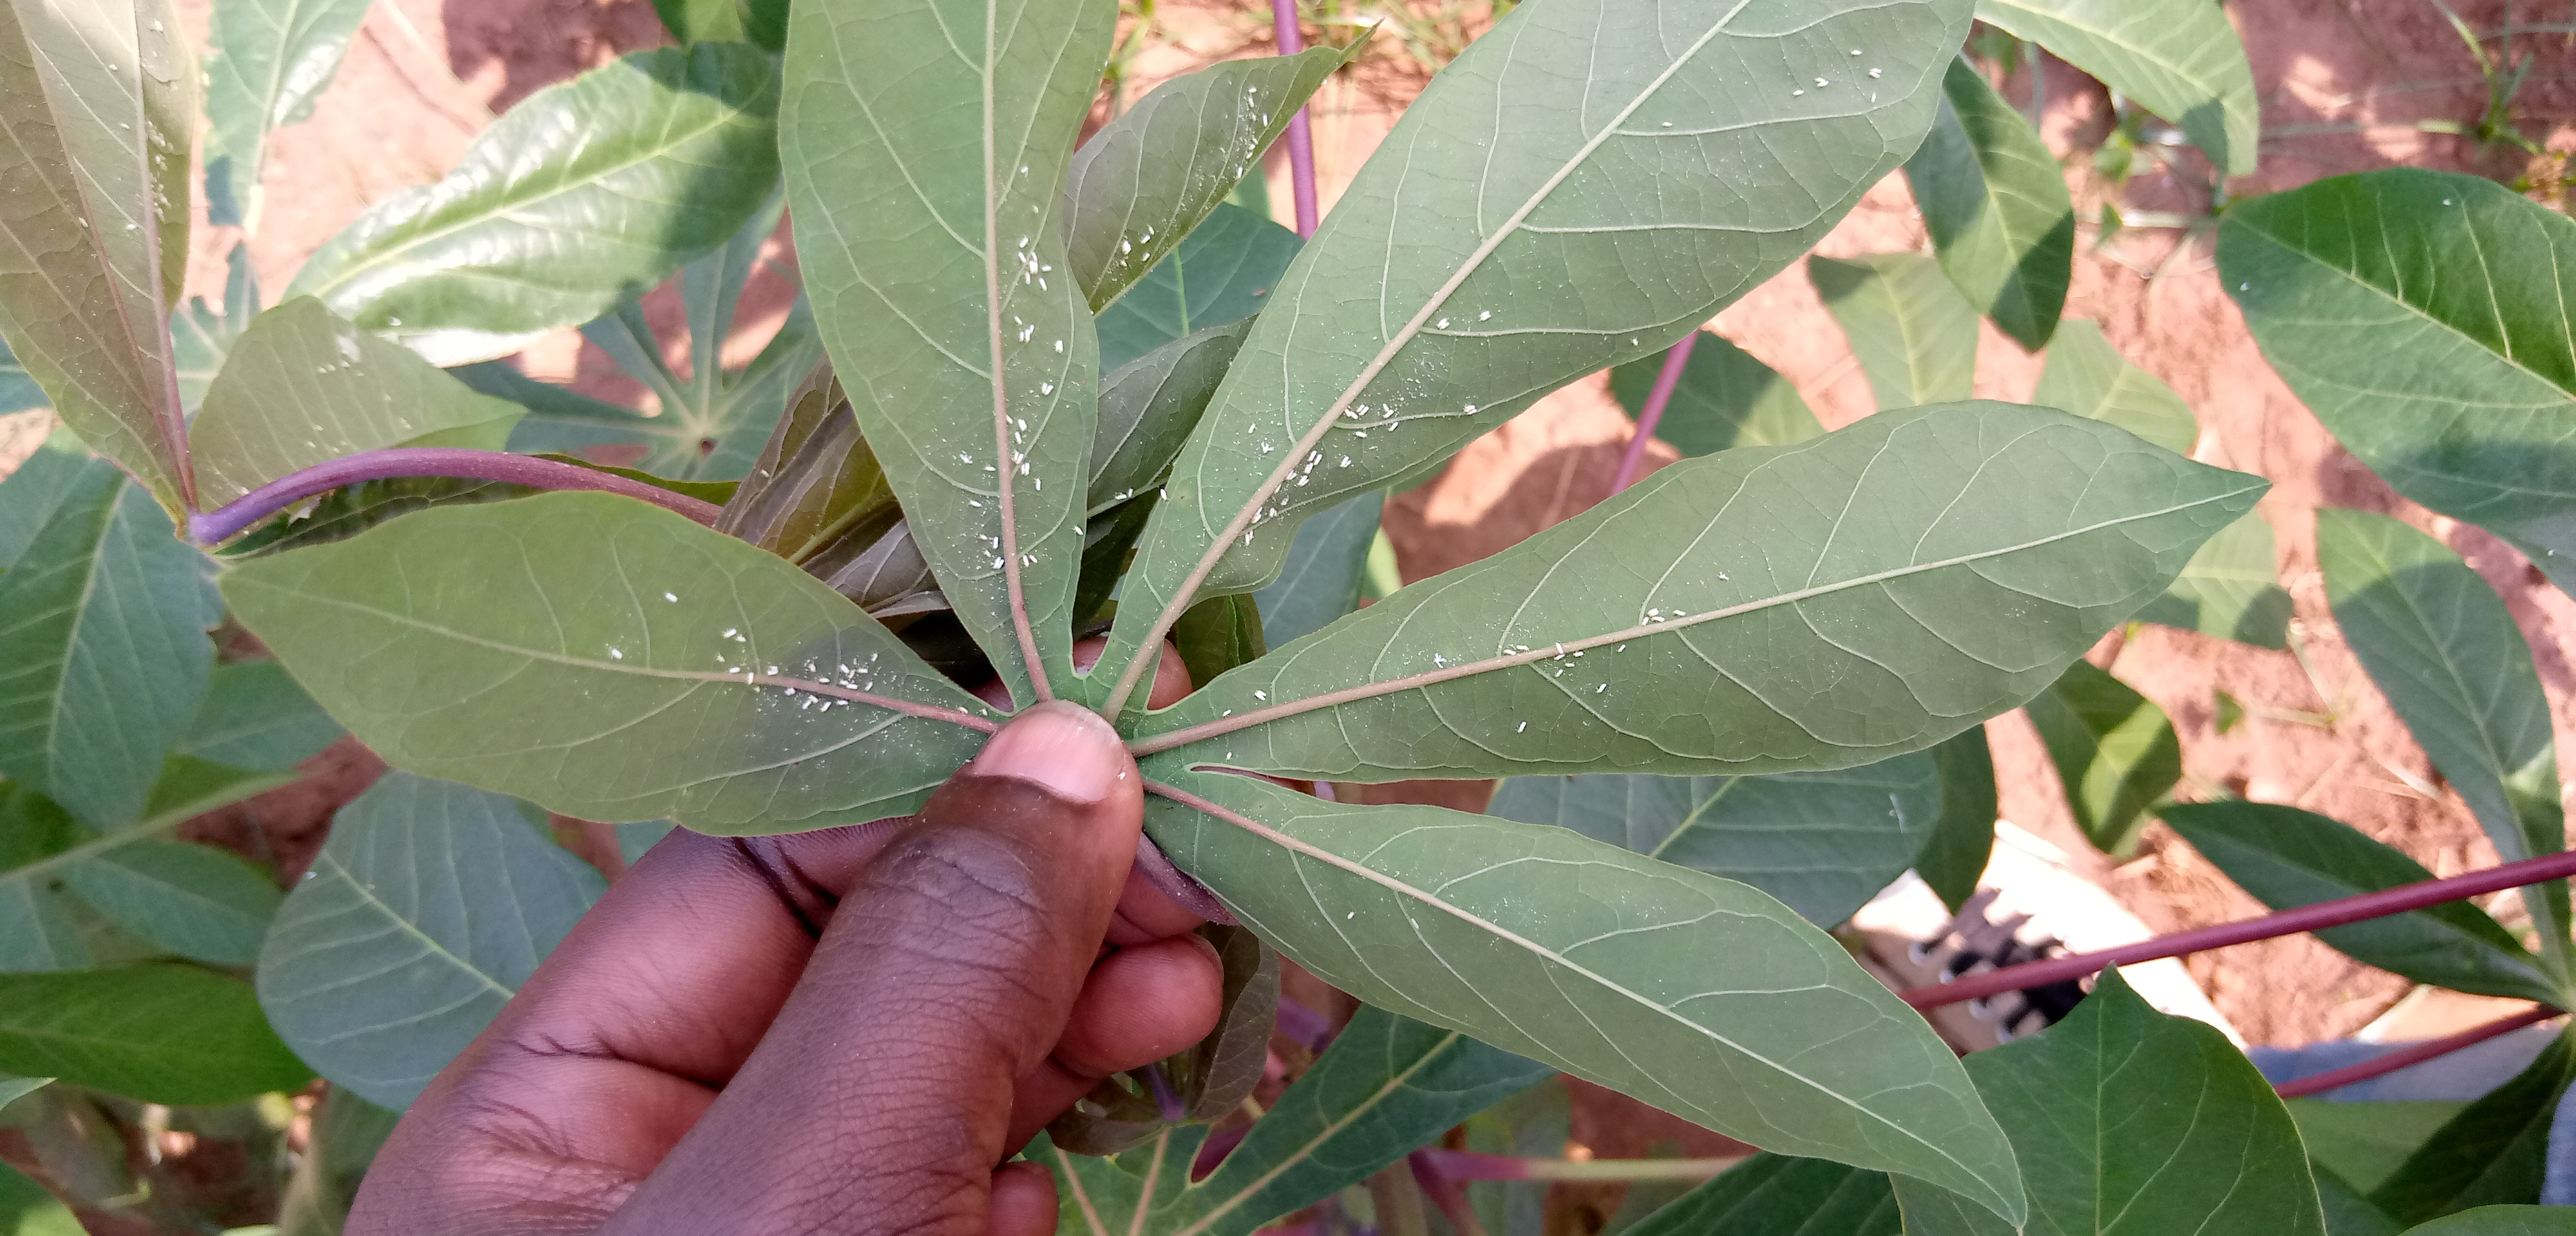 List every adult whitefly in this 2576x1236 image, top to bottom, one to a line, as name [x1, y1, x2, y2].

whitefly [1850, 46, 1868, 62]
whitefly [1868, 64, 1889, 82]
whitefly [1814, 75, 1831, 90]
whitefly [1244, 84, 1265, 94]
whitefly [1791, 84, 1808, 102]
whitefly [1868, 88, 1881, 108]
whitefly [1242, 95, 1262, 109]
whitefly [1261, 112, 1271, 130]
whitefly [1660, 118, 1681, 133]
whitefly [1250, 136, 1262, 145]
whitefly [1246, 142, 1258, 152]
whitefly [1244, 151, 1256, 162]
whitefly [1233, 164, 1247, 181]
whitefly [1146, 221, 1160, 237]
whitefly [1017, 234, 1037, 248]
whitefly [1119, 237, 1135, 256]
whitefly [1012, 248, 1030, 264]
whitefly [1031, 250, 1039, 262]
whitefly [1140, 252, 1156, 267]
whitefly [1119, 257, 1128, 272]
whitefly [1033, 260, 1039, 275]
whitefly [1028, 261, 1034, 275]
whitefly [1039, 264, 1054, 273]
whitefly [1021, 268, 1033, 288]
whitefly [1037, 274, 1050, 295]
whitefly [1477, 308, 1497, 328]
whitefly [1434, 314, 1455, 336]
whitefly [1012, 315, 1024, 326]
whitefly [1028, 323, 1037, 334]
whitefly [1023, 328, 1032, 345]
whitefly [1018, 330, 1023, 345]
whitefly [1633, 335, 1642, 348]
whitefly [1053, 337, 1068, 359]
whitefly [1039, 379, 1055, 399]
whitefly [1381, 400, 1393, 421]
whitefly [1353, 401, 1370, 417]
whitefly [1462, 401, 1484, 420]
whitefly [1342, 404, 1353, 421]
whitefly [1016, 417, 1034, 431]
whitefly [1387, 418, 1397, 434]
whitefly [1244, 420, 1262, 435]
whitefly [1011, 428, 1027, 446]
whitefly [1353, 428, 1370, 442]
whitefly [1260, 438, 1279, 458]
whitefly [1307, 448, 1318, 463]
whitefly [1012, 449, 1019, 465]
whitefly [956, 450, 980, 469]
whitefly [1016, 452, 1025, 466]
whitefly [1314, 452, 1325, 470]
whitefly [1338, 453, 1353, 471]
whitefly [1025, 461, 1033, 478]
whitefly [1304, 462, 1315, 476]
whitefly [1020, 462, 1025, 477]
whitefly [982, 463, 1003, 474]
whitefly [1289, 471, 1299, 483]
whitefly [1296, 473, 1314, 489]
whitefly [1031, 475, 1047, 498]
whitefly [1127, 487, 1135, 499]
whitefly [1158, 487, 1174, 508]
whitefly [1113, 492, 1127, 501]
whitefly [967, 498, 987, 509]
whitefly [1267, 505, 1282, 523]
whitefly [1072, 525, 1086, 539]
whitefly [1244, 530, 1258, 545]
whitefly [977, 532, 990, 542]
whitefly [990, 534, 1003, 552]
whitefly [1027, 552, 1045, 565]
whitefly [994, 556, 1008, 573]
whitefly [1716, 569, 1735, 586]
whitefly [663, 591, 684, 606]
whitefly [1671, 606, 1692, 618]
whitefly [1652, 612, 1667, 627]
whitefly [1638, 613, 1651, 630]
whitefly [722, 626, 737, 641]
whitefly [736, 633, 744, 647]
whitefly [1555, 639, 1565, 653]
whitefly [1514, 641, 1529, 654]
whitefly [1615, 642, 1633, 658]
whitefly [1501, 646, 1517, 656]
whitefly [1571, 650, 1587, 660]
whitefly [869, 650, 884, 668]
whitefly [1431, 651, 1455, 671]
whitefly [1563, 659, 1577, 671]
whitefly [806, 659, 821, 674]
whitefly [837, 662, 852, 677]
whitefly [763, 663, 780, 677]
whitefly [728, 664, 743, 675]
whitefly [855, 666, 869, 677]
whitefly [1555, 666, 1564, 681]
whitefly [746, 669, 759, 689]
whitefly [815, 675, 833, 685]
whitefly [837, 678, 849, 686]
whitefly [864, 680, 875, 695]
whitefly [1595, 680, 1611, 697]
whitefly [846, 682, 860, 691]
whitefly [783, 684, 799, 696]
whitefly [1251, 687, 1270, 702]
whitefly [807, 693, 820, 706]
whitefly [834, 696, 855, 709]
whitefly [800, 699, 814, 711]
whitefly [820, 699, 833, 713]
whitefly [955, 704, 970, 716]
whitefly [976, 705, 994, 718]
whitefly [1220, 706, 1236, 720]
whitefly [1514, 717, 1531, 739]
whitefly [1223, 749, 1235, 765]
whitefly [1345, 909, 1359, 922]